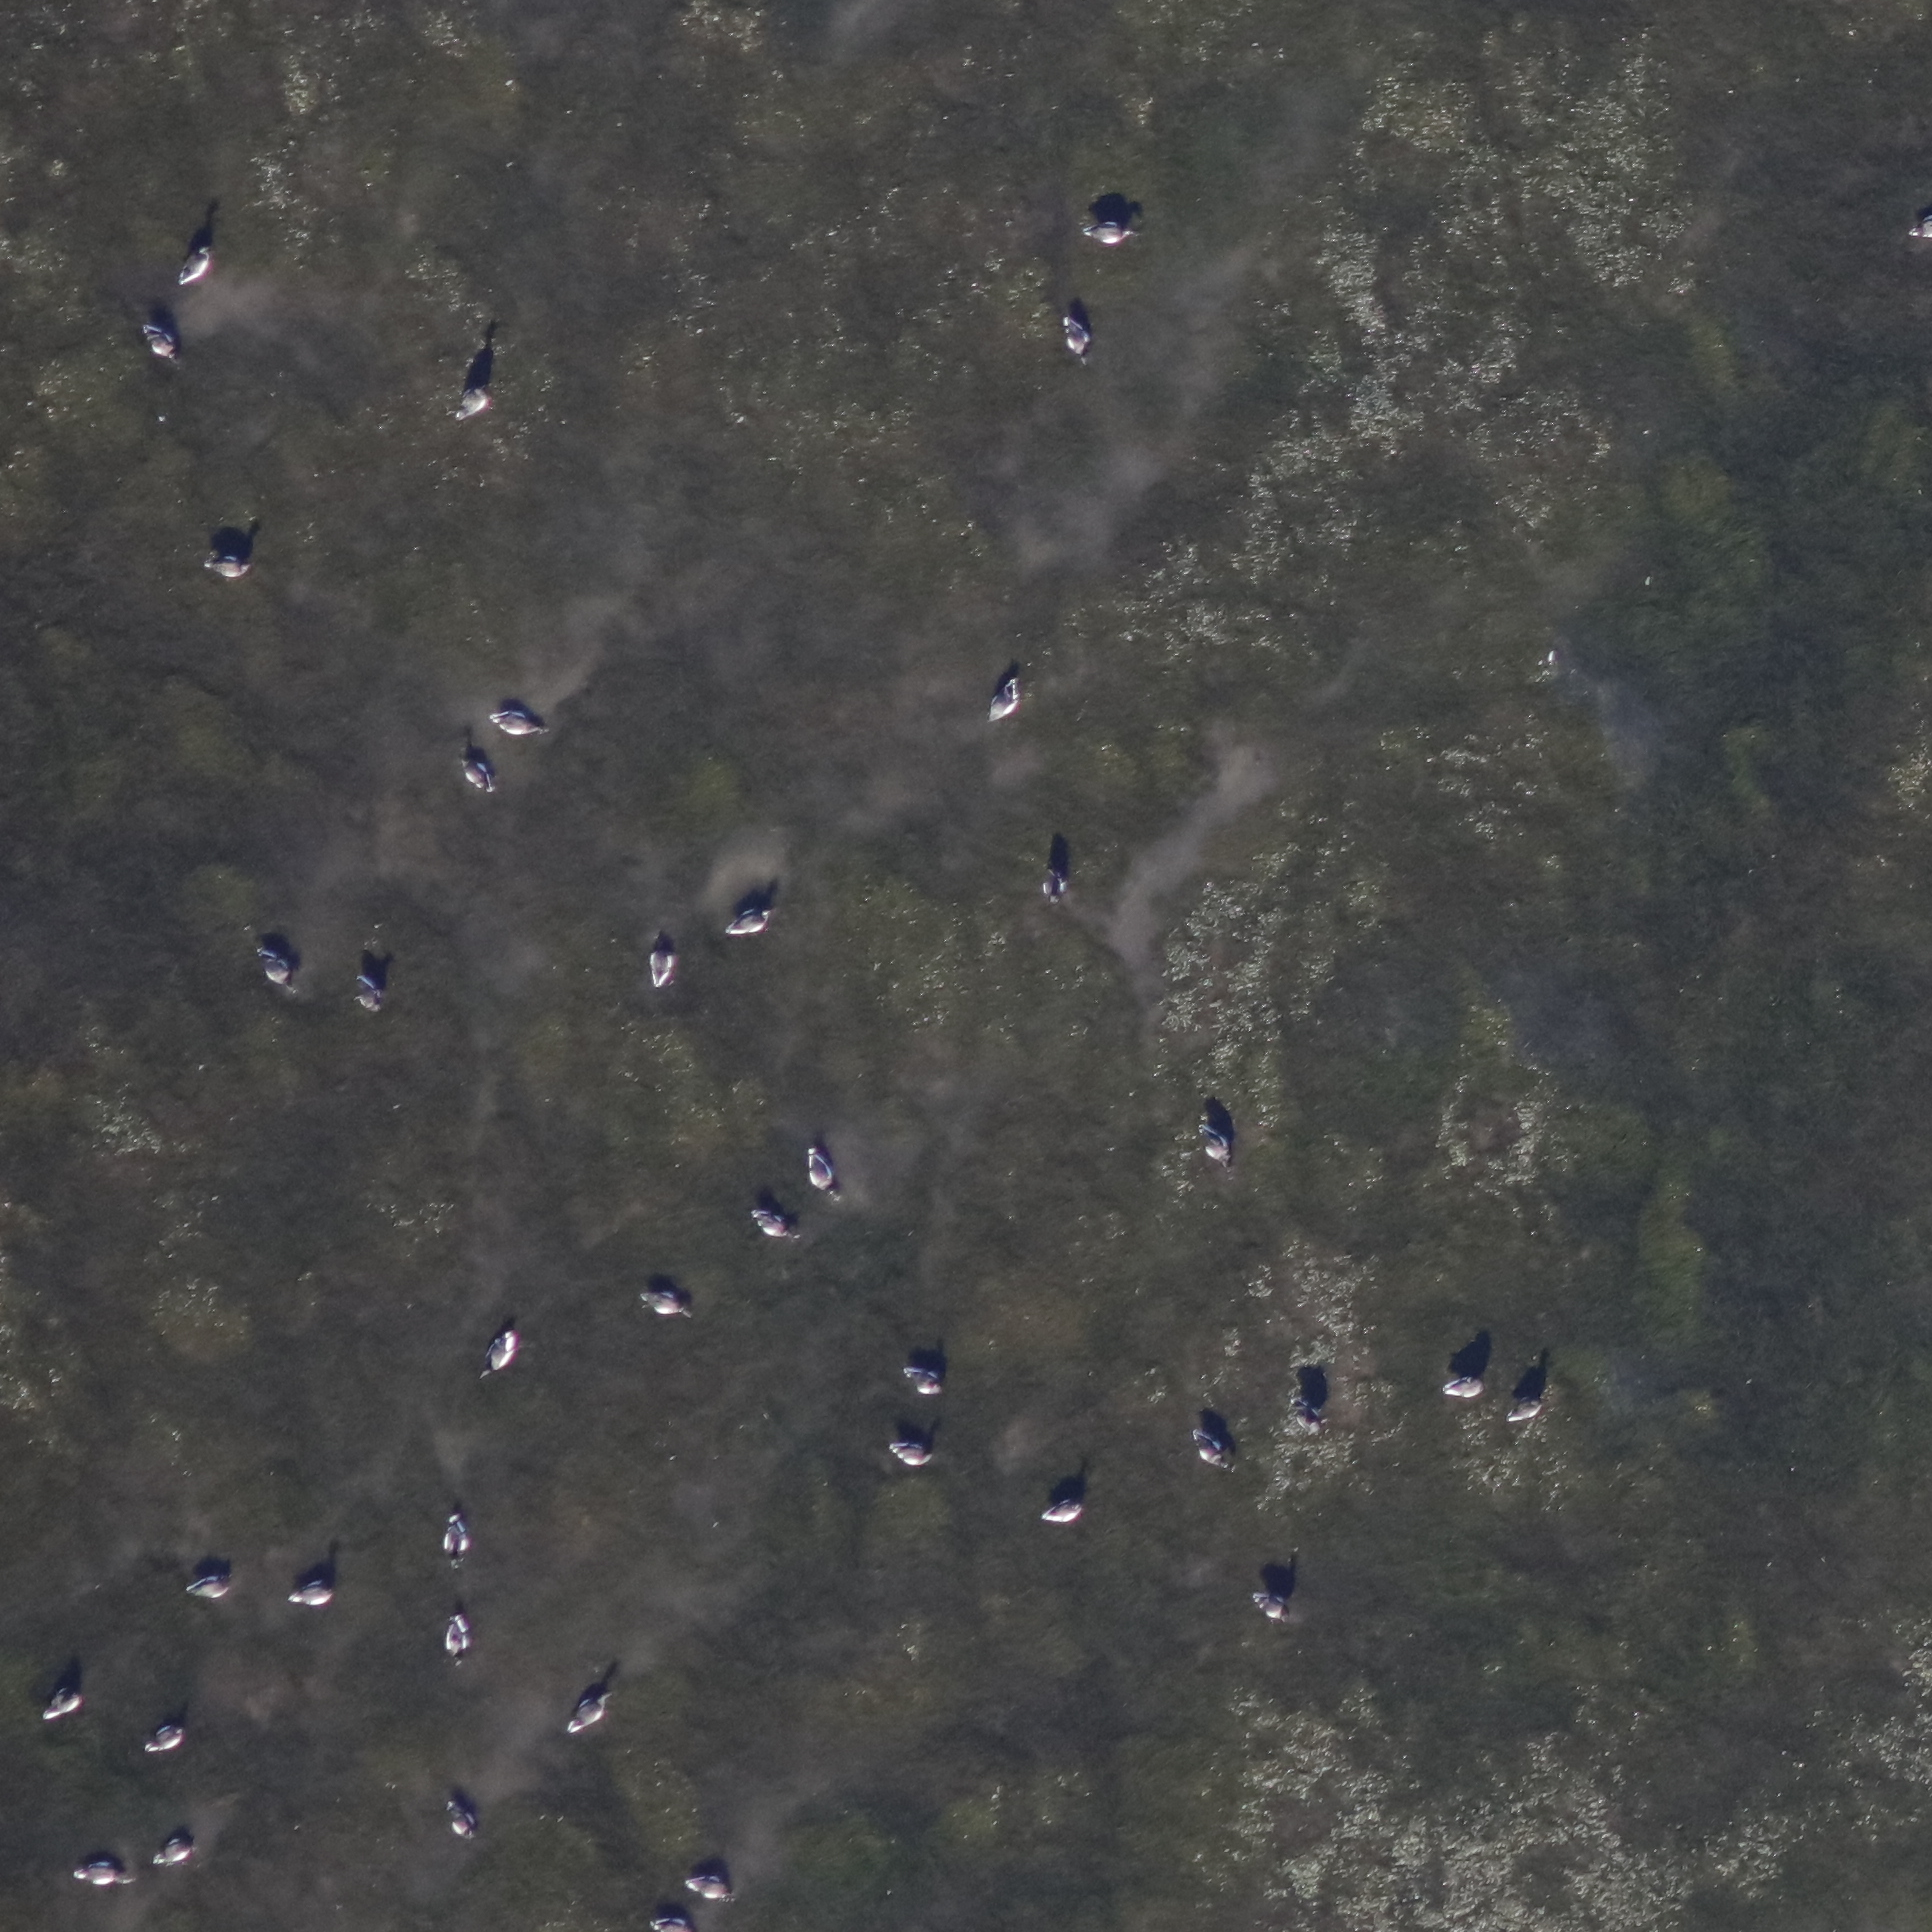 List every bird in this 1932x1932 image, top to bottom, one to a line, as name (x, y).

brant (1109, 231)
brant (195, 264)
brant (1076, 338)
brant (163, 343)
brant (476, 400)
brant (229, 565)
brant (1006, 700)
brant (519, 722)
brant (478, 773)
brant (1052, 883)
brant (750, 920)
brant (663, 962)
brant (278, 969)
brant (368, 992)
brant (1217, 1146)
brant (821, 1172)
brant (774, 1224)
brant (667, 1302)
brant (505, 1352)
brant (926, 1381)
brant (1461, 1385)
brant (1524, 1409)
brant (1308, 1421)
brant (1212, 1447)
brant (914, 1452)
brant (1065, 1509)
brant (456, 1536)
brant (214, 1586)
brant (314, 1593)
brant (1275, 1605)
brant (457, 1638)
brant (64, 1703)
brant (586, 1712)
brant (166, 1738)
brant (464, 1820)
brant (175, 1849)
brant (102, 1873)
brant (710, 1886)
brant (679, 1931)